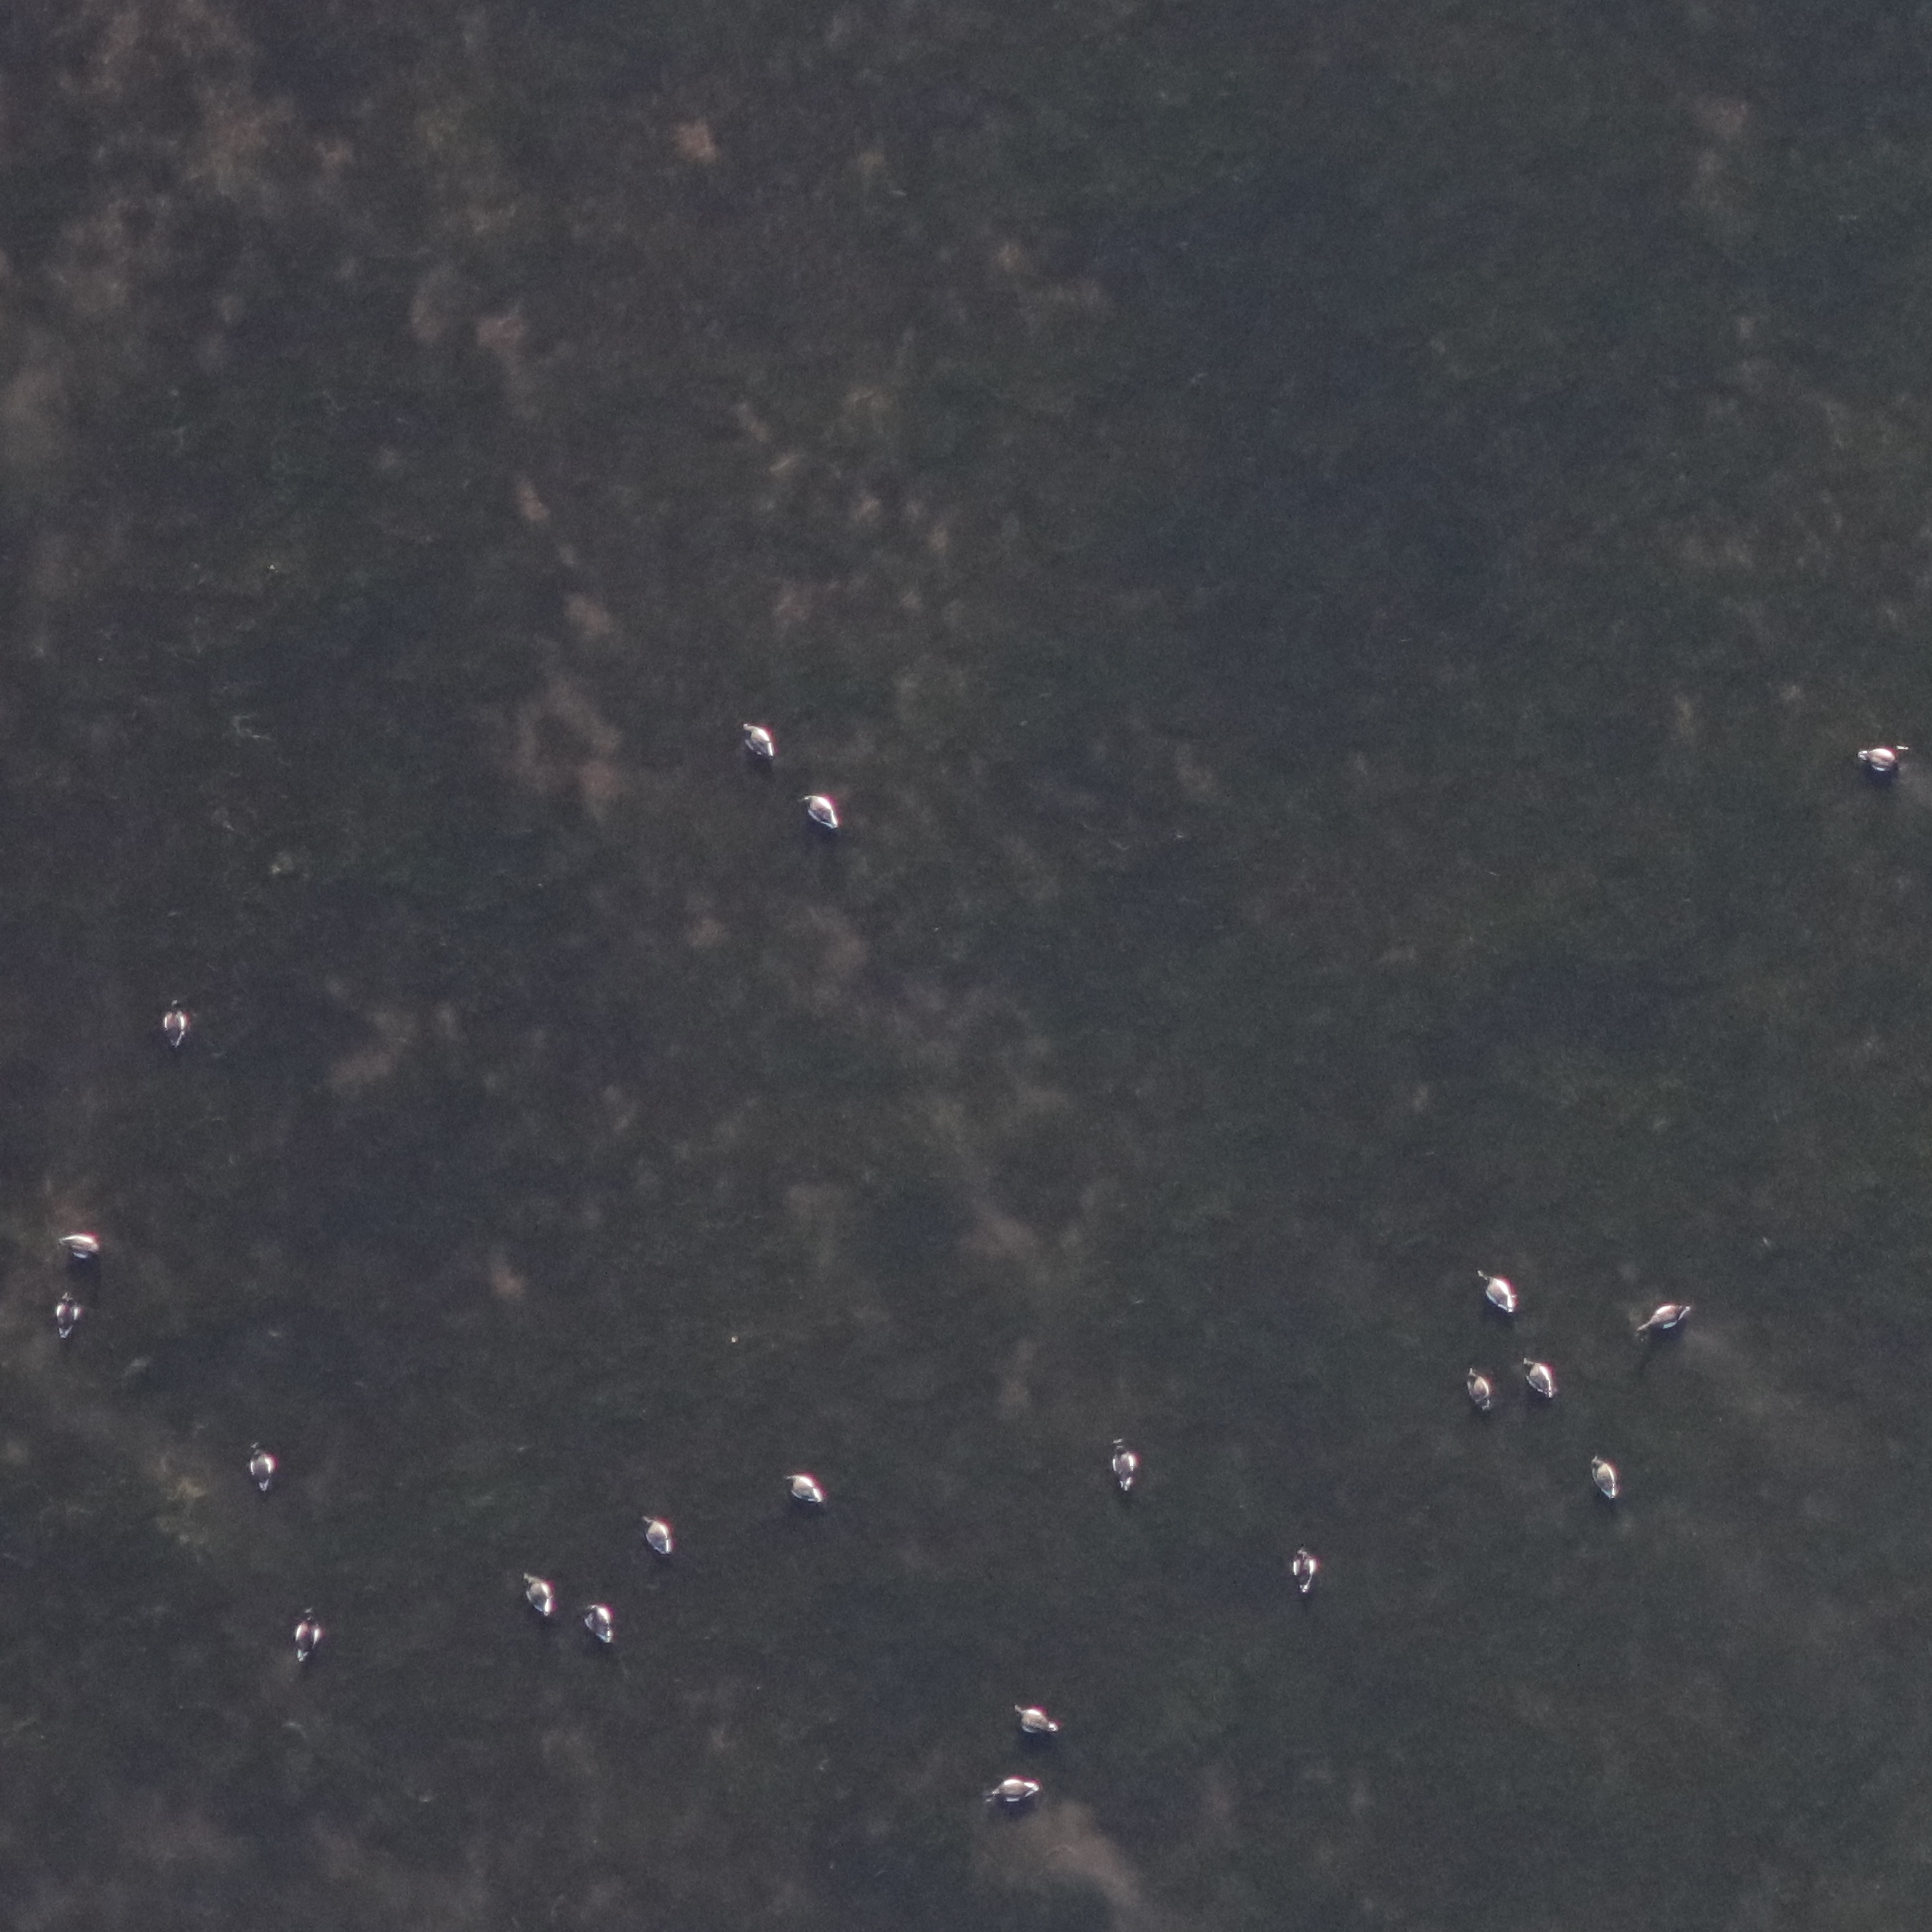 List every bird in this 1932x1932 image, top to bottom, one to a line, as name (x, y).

brant (759, 741)
brant (1881, 759)
brant (821, 810)
brant (175, 1022)
brant (81, 1247)
brant (1497, 1293)
brant (67, 1316)
brant (1665, 1316)
brant (1539, 1379)
brant (1479, 1389)
brant (1124, 1466)
brant (262, 1469)
brant (1604, 1479)
brant (804, 1490)
brant (658, 1535)
brant (1302, 1568)
brant (539, 1594)
brant (600, 1624)
brant (308, 1638)
brant (1035, 1723)
brant (1013, 1790)